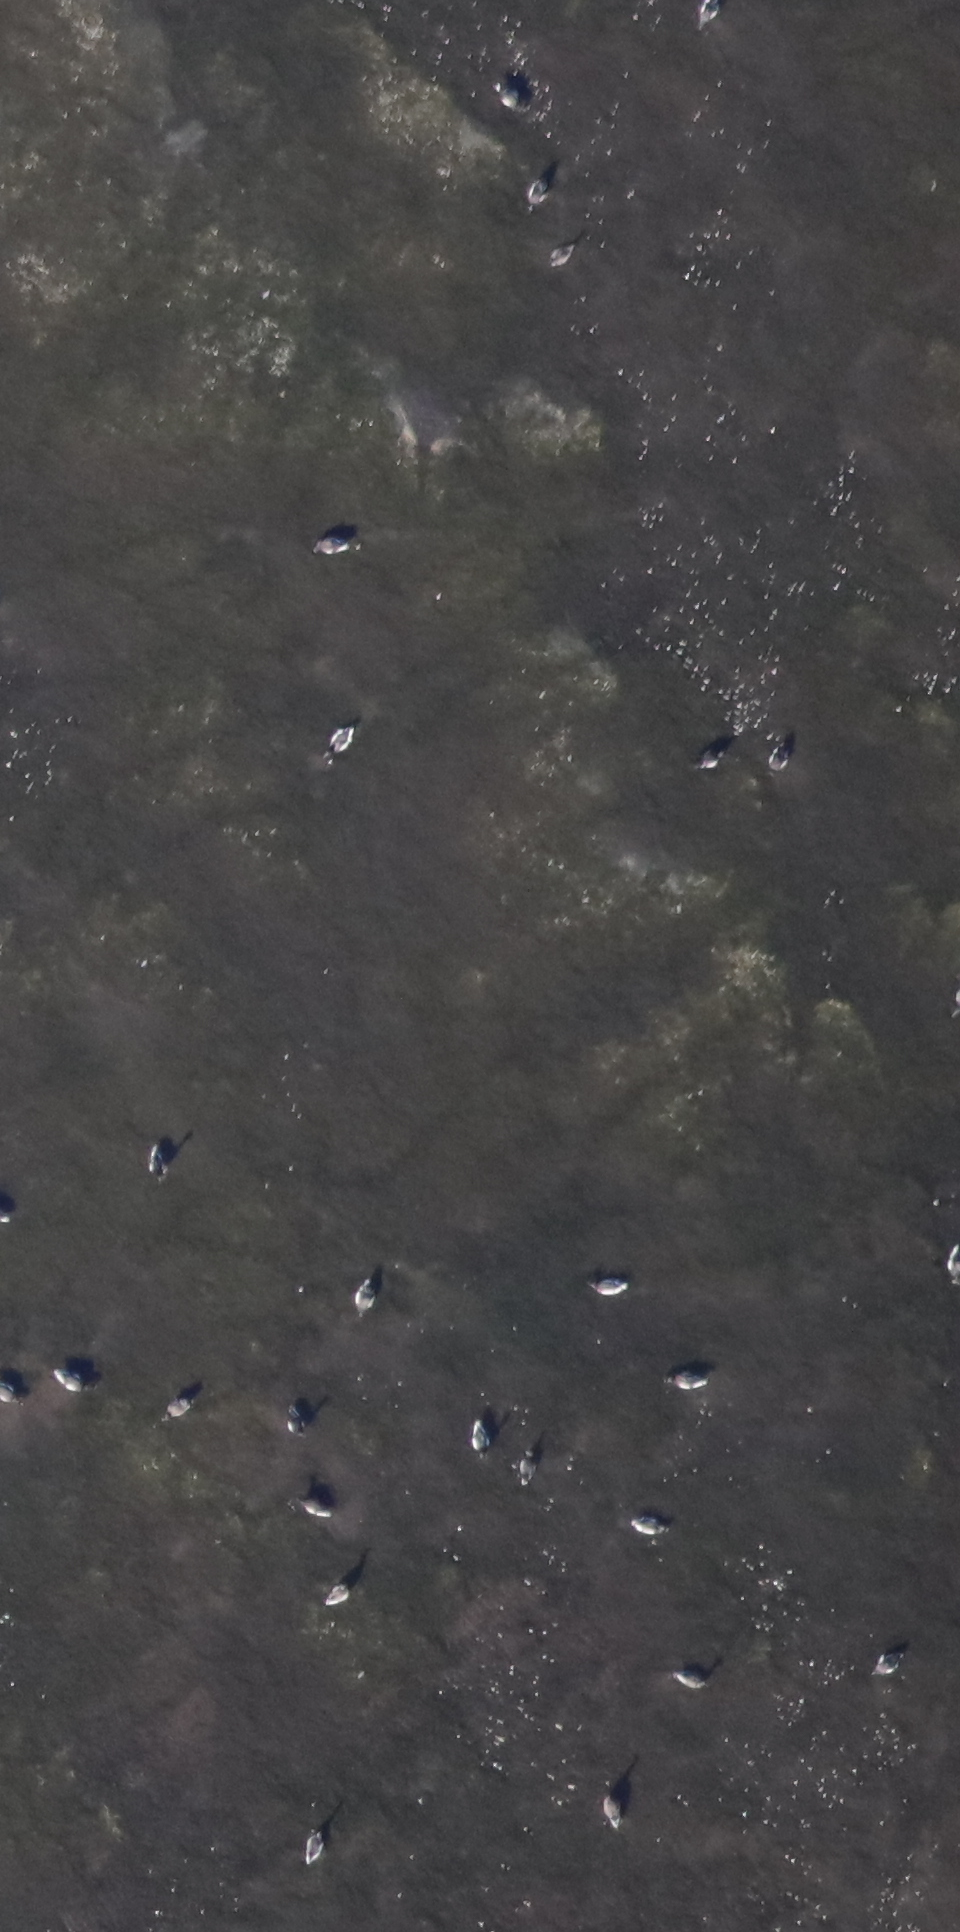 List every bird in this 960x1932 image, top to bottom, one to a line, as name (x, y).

brant (709, 11)
brant (510, 99)
brant (537, 190)
brant (562, 253)
brant (334, 543)
brant (341, 737)
brant (780, 758)
brant (704, 763)
brant (161, 1163)
brant (952, 1267)
brant (609, 1284)
brant (367, 1296)
brant (73, 1380)
brant (688, 1380)
brant (6, 1392)
brant (177, 1408)
brant (297, 1420)
brant (474, 1436)
brant (531, 1467)
brant (312, 1505)
brant (649, 1523)
brant (339, 1593)
brant (882, 1667)
brant (688, 1681)
brant (610, 1818)
brant (316, 1843)